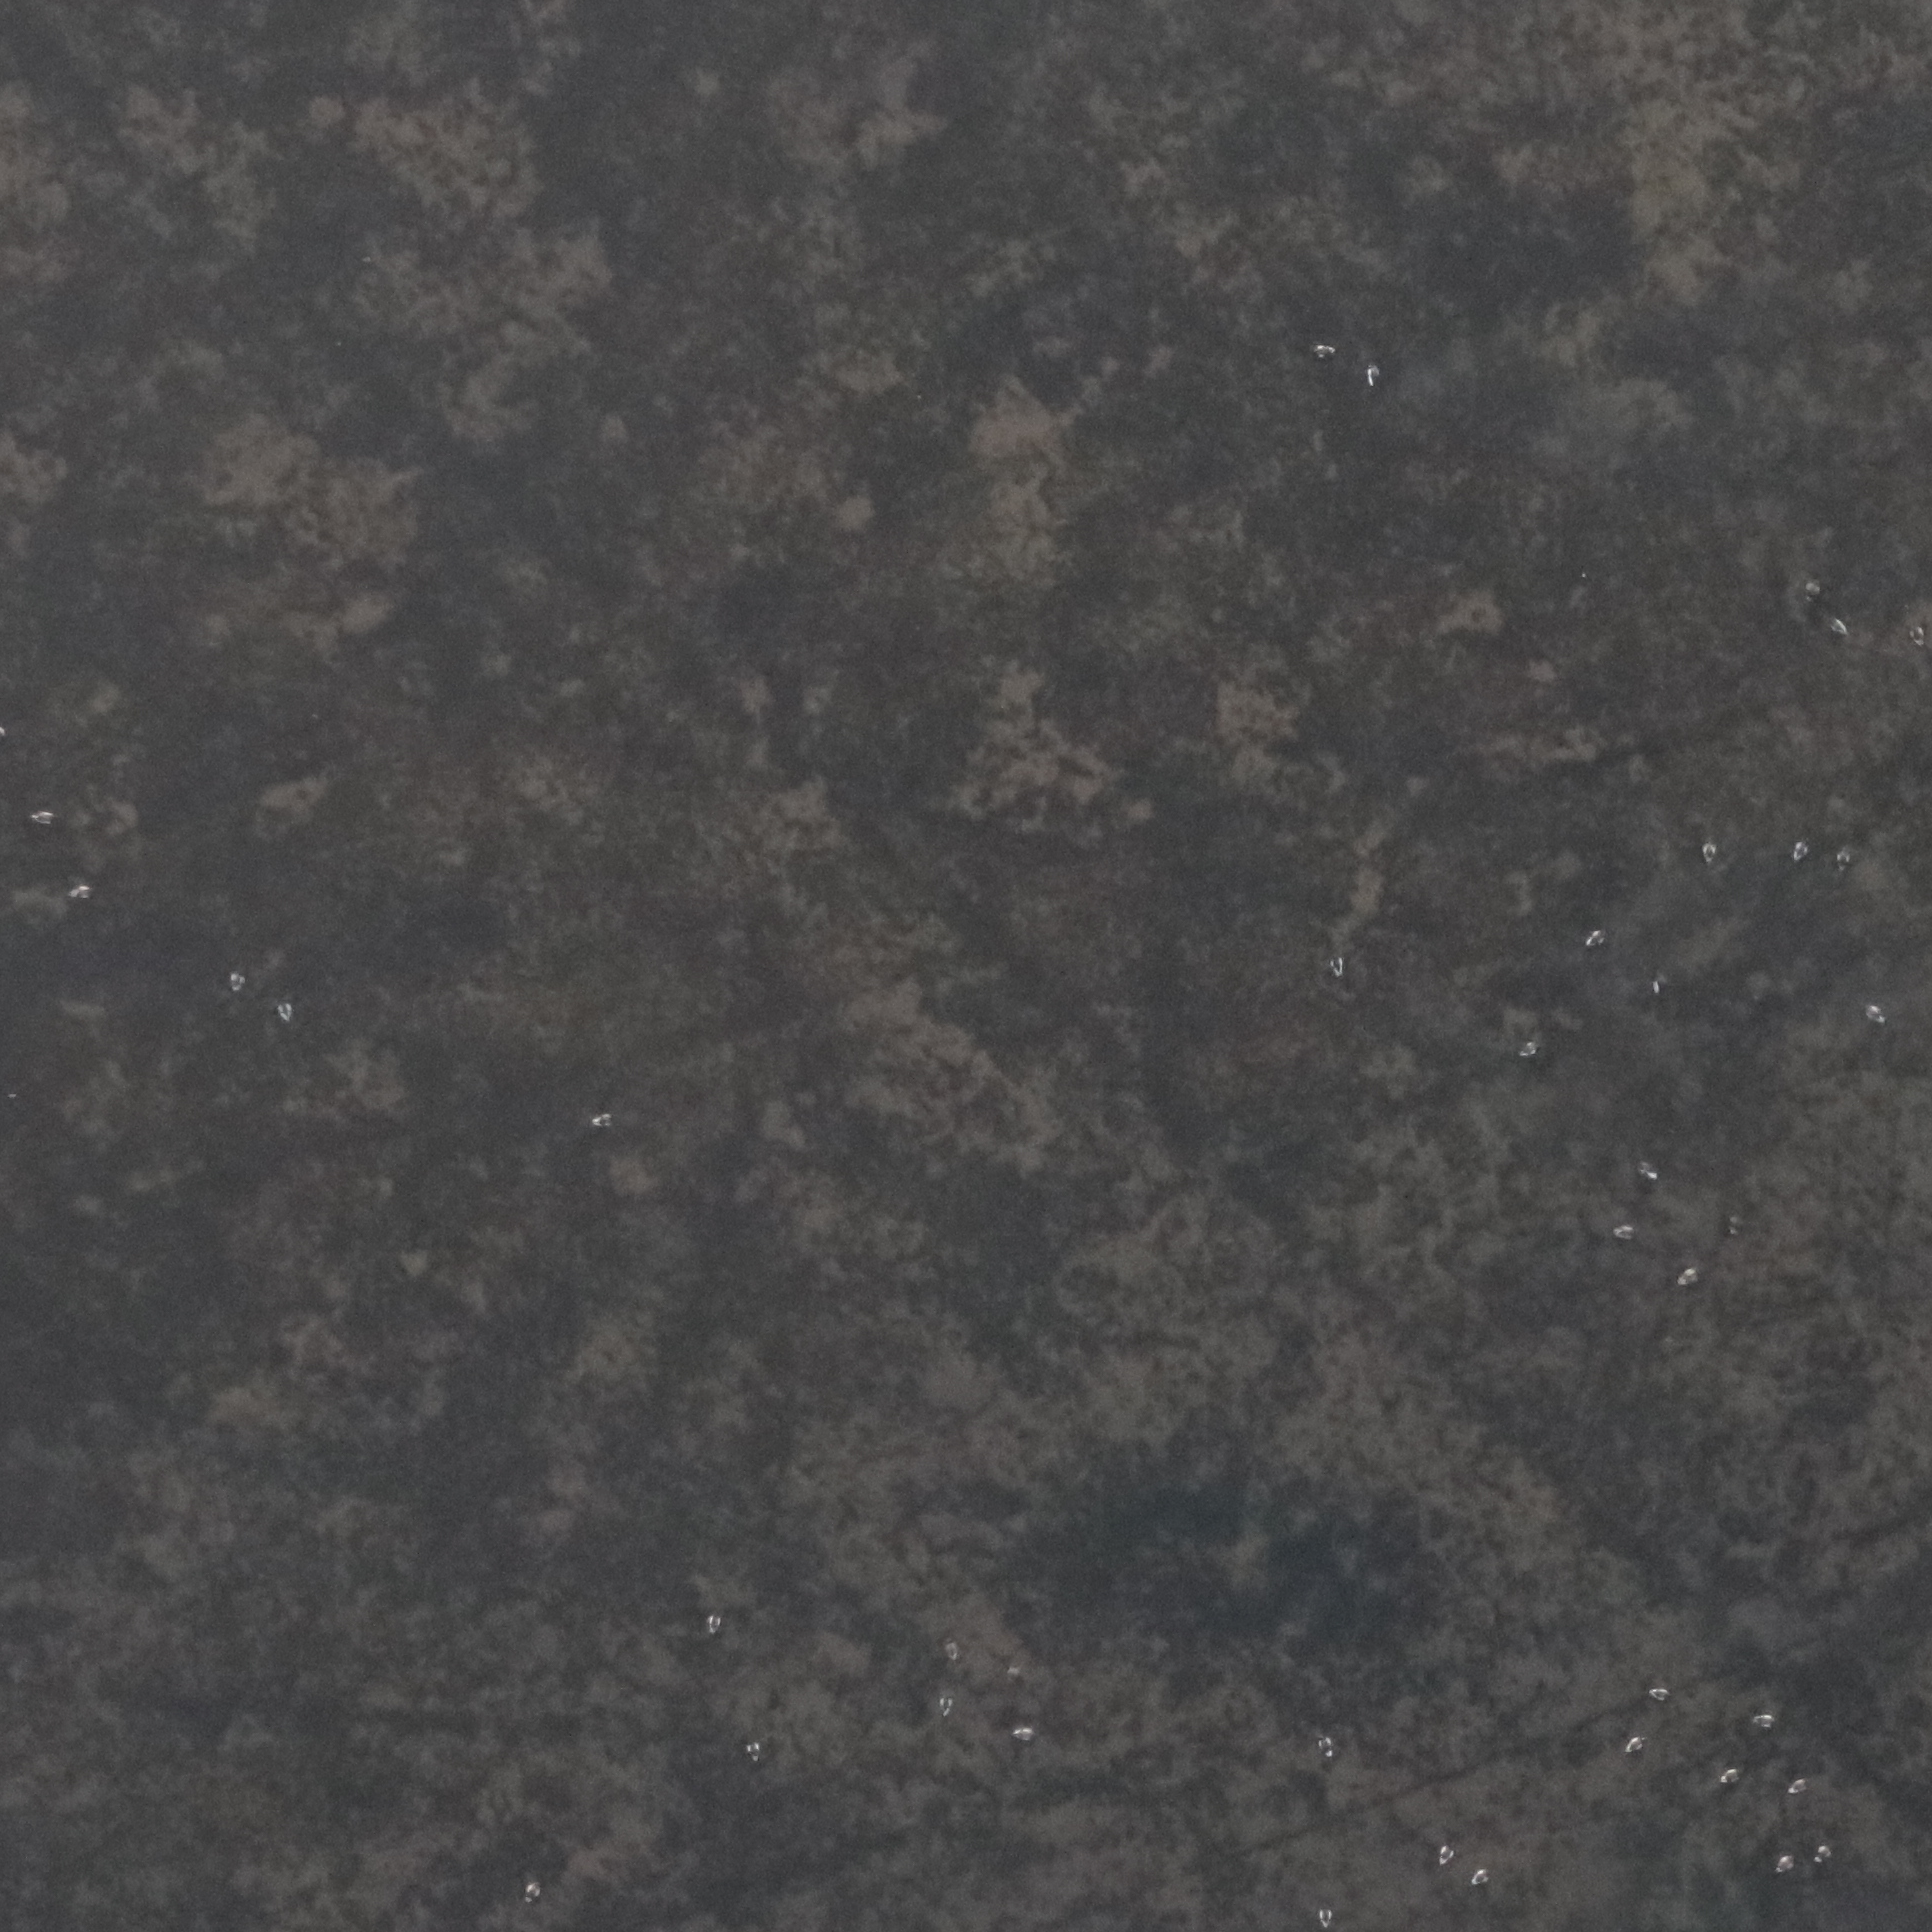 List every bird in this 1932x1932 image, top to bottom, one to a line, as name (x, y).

brant (1329, 353)
brant (1386, 374)
brant (1815, 593)
brant (1846, 631)
brant (1921, 648)
brant (47, 819)
brant (1718, 851)
brant (1804, 853)
brant (1846, 860)
brant (76, 888)
brant (1598, 939)
brant (1335, 965)
brant (1656, 978)
brant (237, 979)
brant (1870, 1019)
brant (285, 1020)
brant (1526, 1049)
brant (606, 1130)
brant (1645, 1170)
brant (1737, 1224)
brant (1624, 1227)
brant (1689, 1277)
brant (710, 1617)
brant (952, 1641)
brant (1016, 1667)
brant (1663, 1692)
brant (941, 1703)
brant (1770, 1723)
brant (1023, 1737)
brant (762, 1745)
brant (1333, 1745)
brant (1634, 1748)
brant (1724, 1777)
brant (1804, 1793)
brant (1822, 1855)
brant (1789, 1856)
brant (1448, 1859)
brant (1483, 1884)
brant (532, 1886)
brant (1329, 1917)